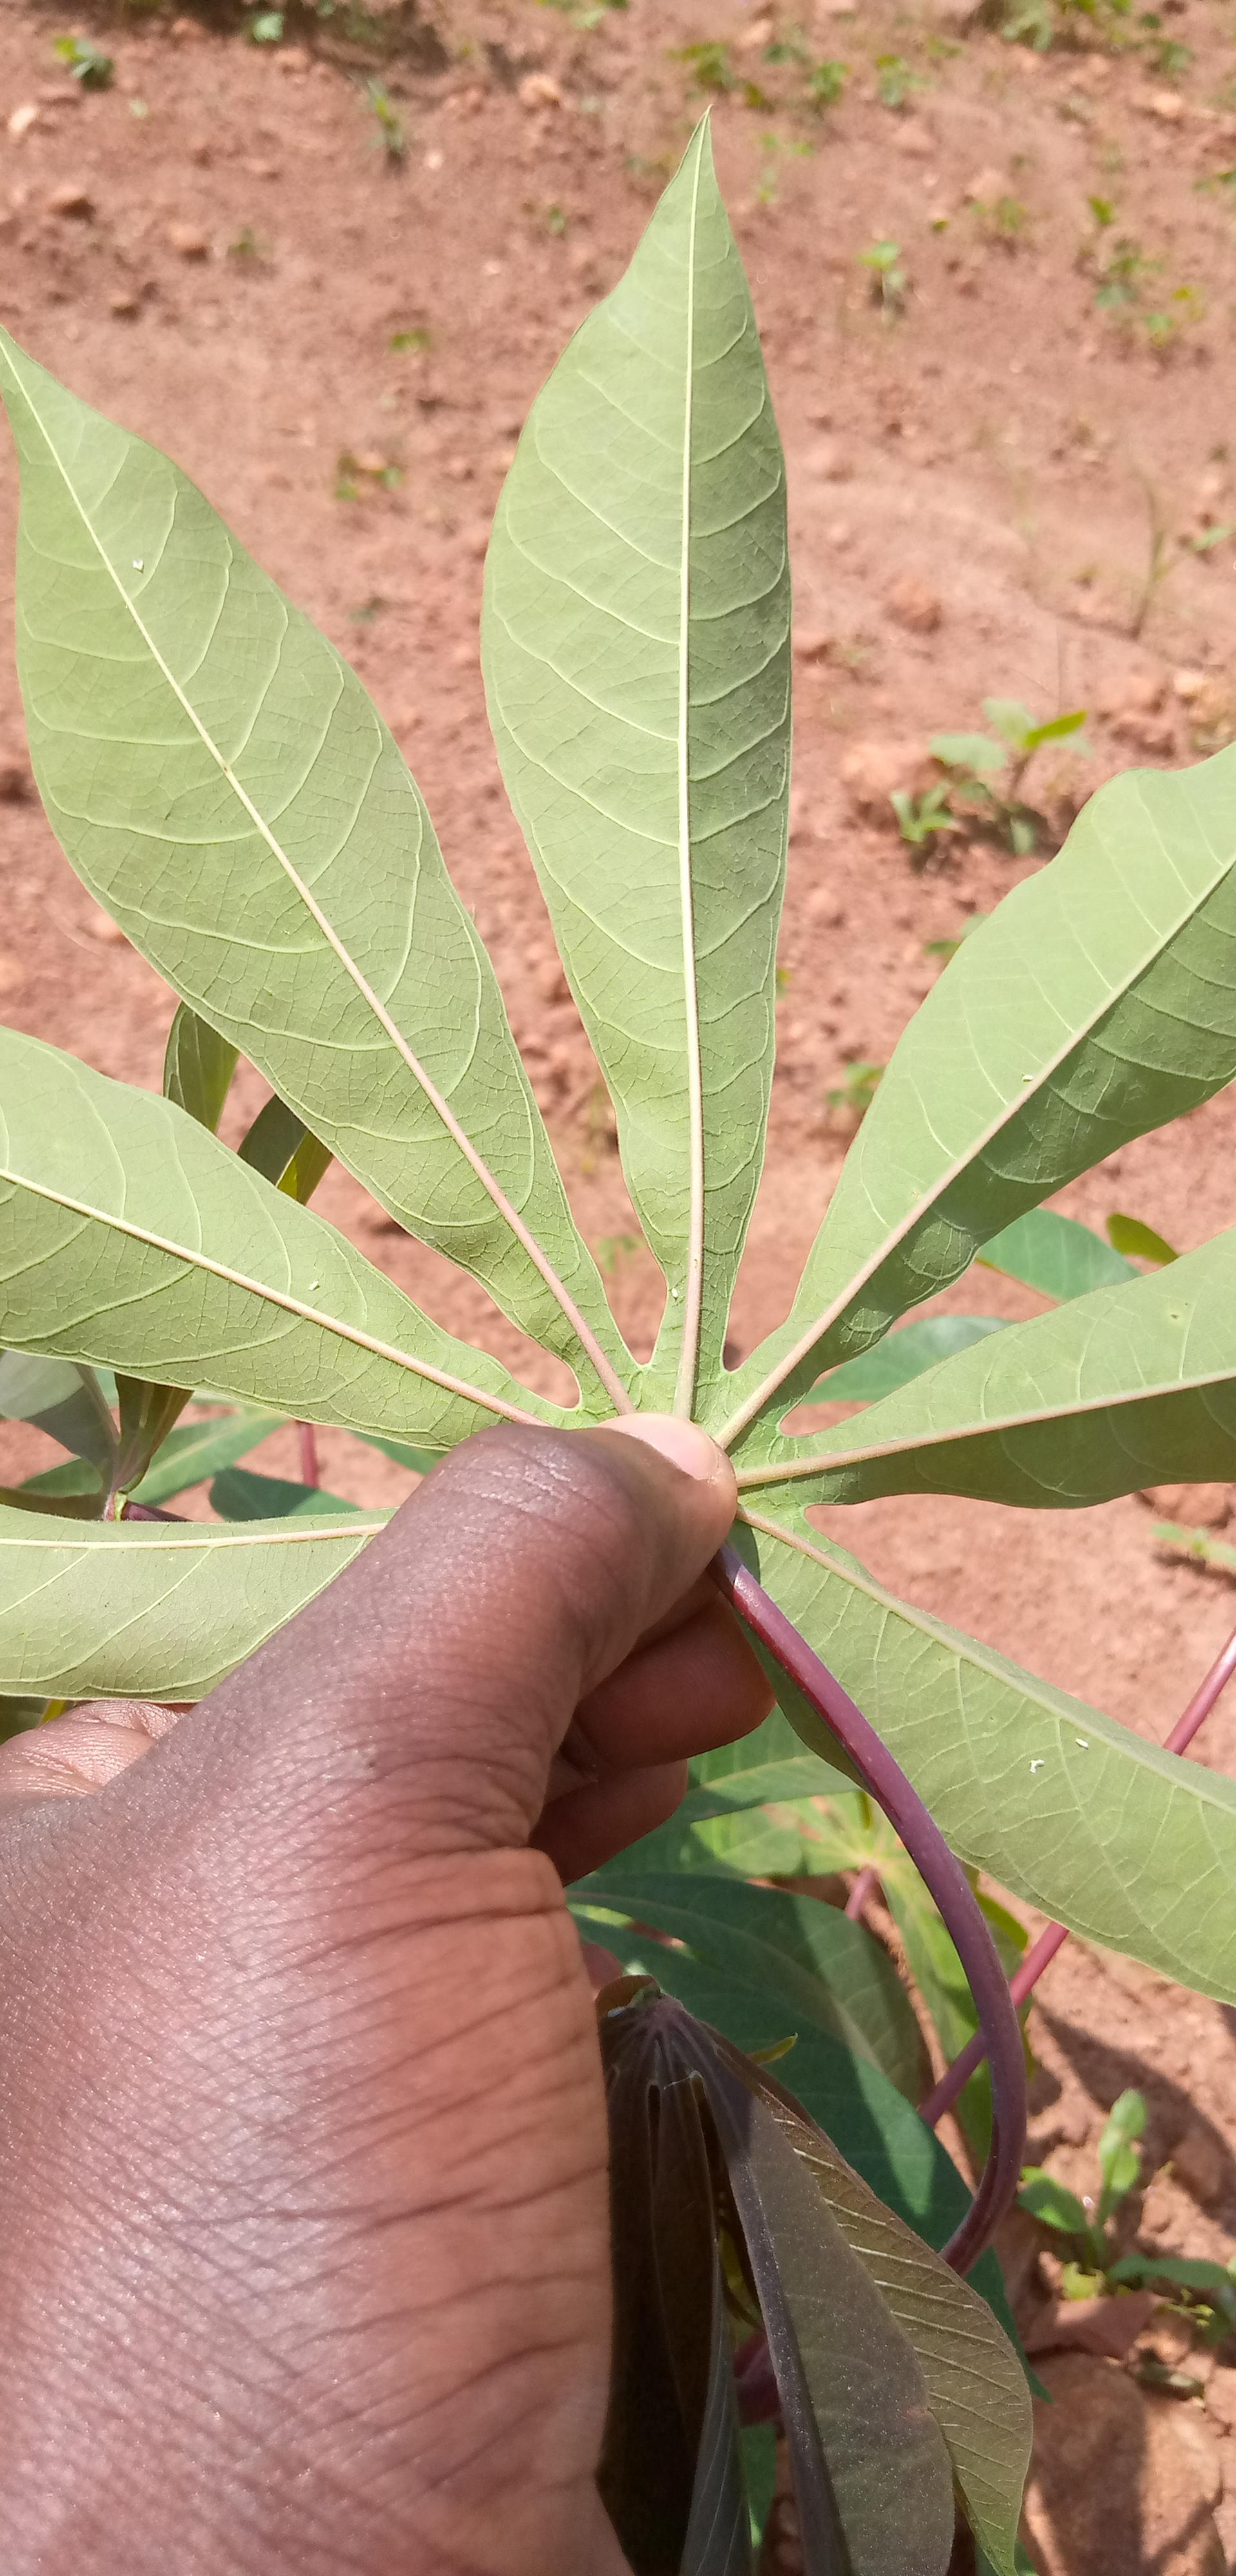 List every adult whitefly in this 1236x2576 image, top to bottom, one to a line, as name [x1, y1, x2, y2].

whitefly [130, 558, 145, 573]
whitefly [1020, 1070, 1036, 1084]
whitefly [306, 1278, 324, 1293]
whitefly [669, 1286, 680, 1301]
whitefly [1074, 1736, 1092, 1750]
whitefly [1028, 1756, 1045, 1777]